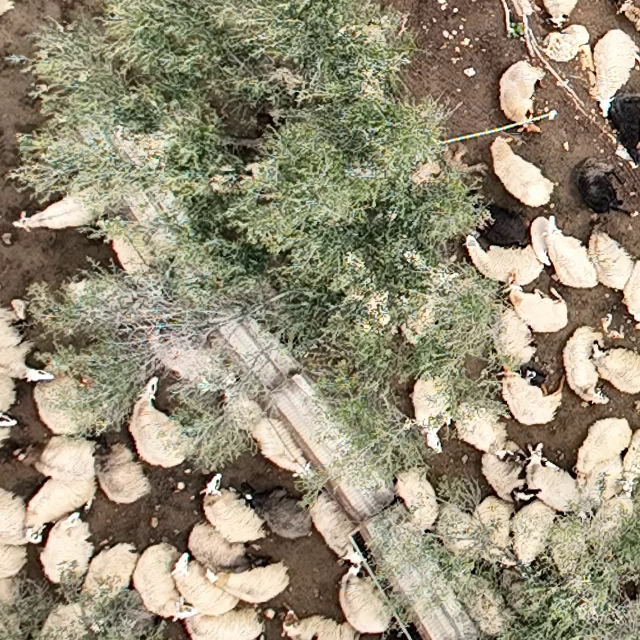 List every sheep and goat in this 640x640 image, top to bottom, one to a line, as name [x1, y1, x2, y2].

sheep [538, 0, 583, 28]
sheep [610, 0, 639, 48]
sheep [590, 30, 639, 119]
sheep [498, 59, 546, 133]
sheep [606, 93, 639, 149]
sheep [489, 136, 555, 209]
sheep [575, 156, 634, 218]
sheep [12, 183, 115, 234]
sheep [474, 203, 533, 246]
sheep [546, 215, 599, 288]
sheep [529, 216, 551, 268]
sheep [95, 218, 170, 295]
sheep [586, 220, 638, 291]
sheep [464, 233, 544, 283]
sheep [622, 251, 639, 325]
sheep [60, 280, 137, 309]
sheep [500, 285, 569, 332]
sheep [0, 303, 55, 383]
sheep [486, 305, 537, 369]
sheep [561, 325, 607, 405]
sheep [147, 329, 236, 390]
sheep [589, 340, 639, 394]
sheep [493, 366, 564, 425]
sheep [220, 371, 264, 430]
sheep [0, 373, 18, 428]
sheep [414, 375, 454, 455]
sheep [127, 376, 193, 468]
sheep [31, 377, 130, 433]
sheep [455, 399, 521, 462]
sheep [573, 416, 632, 479]
sheep [252, 417, 316, 478]
sheep [622, 421, 639, 493]
sheep [0, 432, 102, 479]
sheep [93, 439, 152, 504]
sheep [524, 442, 580, 511]
sheep [483, 445, 541, 500]
sheep [576, 453, 629, 523]
sheep [394, 467, 438, 534]
sheep [21, 471, 97, 545]
sheep [198, 474, 267, 543]
sheep [240, 481, 314, 536]
sheep [0, 487, 45, 546]
sheep [313, 491, 363, 563]
sheep [471, 493, 518, 566]
sheep [514, 496, 555, 565]
sheep [581, 496, 633, 542]
sheep [438, 504, 485, 556]
sheep [39, 513, 93, 583]
sheep [186, 522, 277, 568]
sheep [80, 542, 138, 632]
sheep [132, 543, 202, 622]
sheep [2, 544, 29, 580]
sheep [172, 551, 240, 615]
sheep [205, 563, 291, 606]
sheep [339, 563, 399, 634]
sheep [452, 571, 515, 633]
sheep [0, 582, 27, 639]
sheep [508, 582, 566, 618]
sheep [37, 604, 109, 638]
sheep [187, 608, 265, 638]
sheep [283, 610, 361, 639]